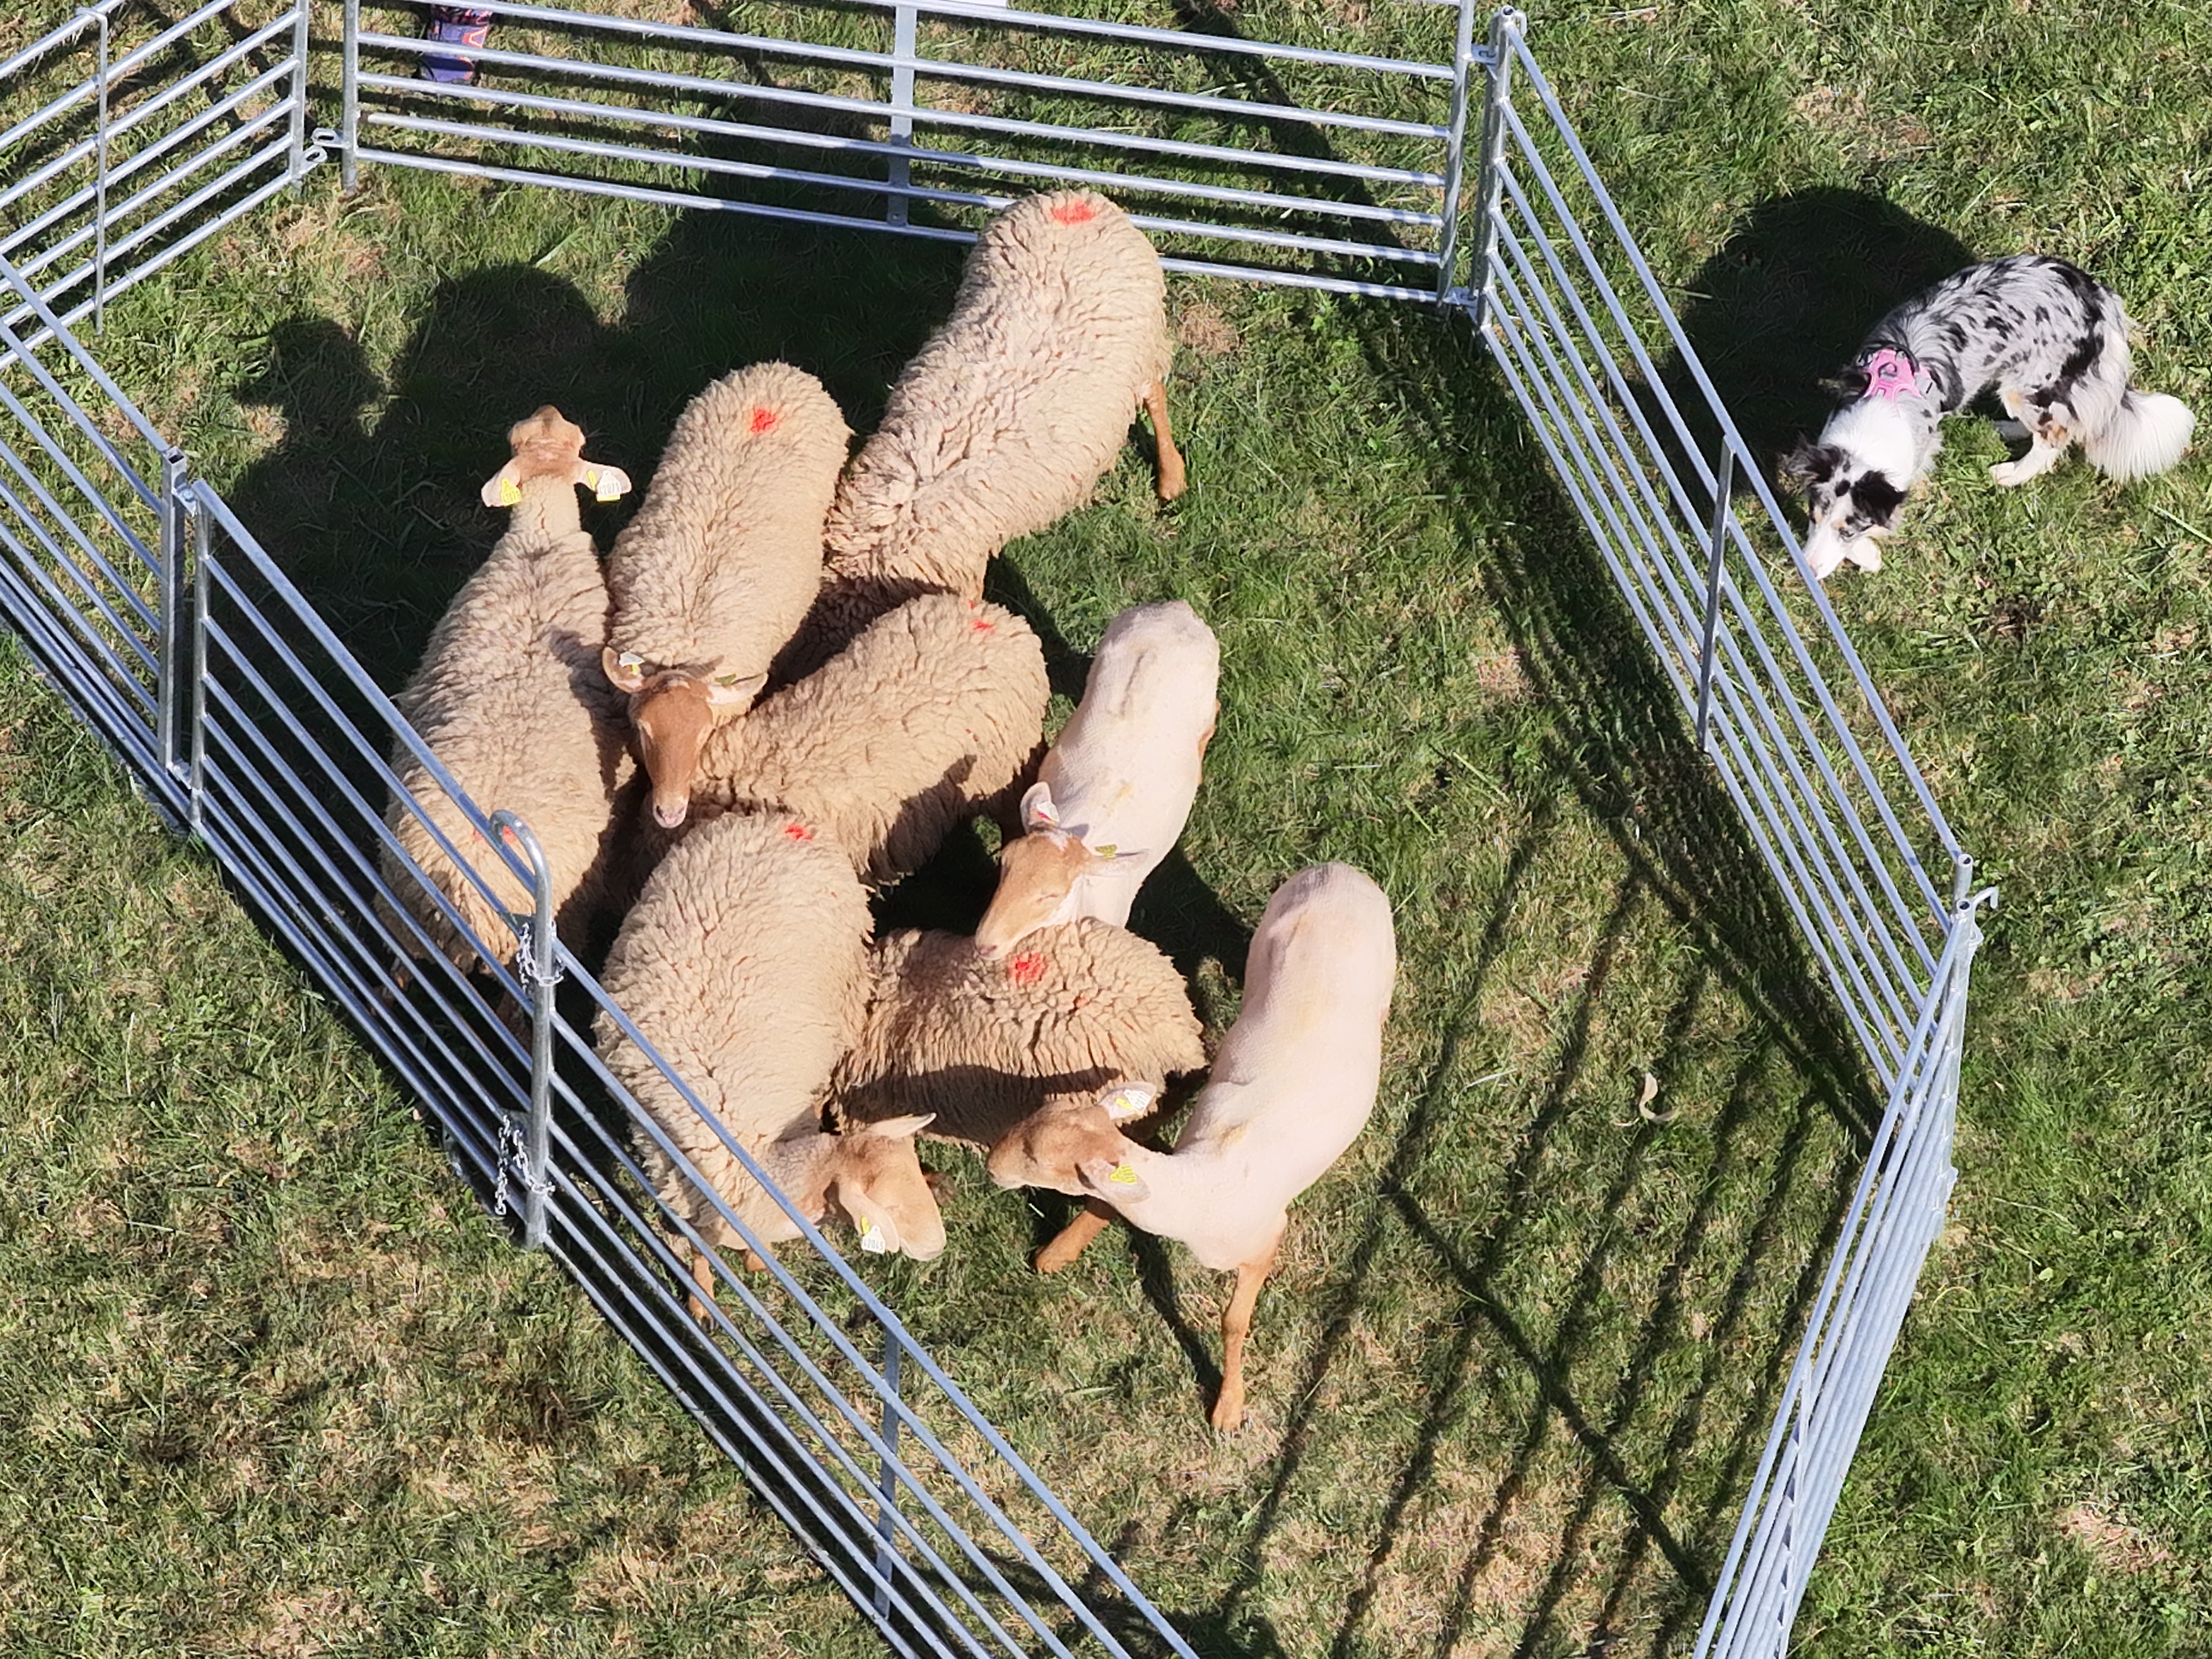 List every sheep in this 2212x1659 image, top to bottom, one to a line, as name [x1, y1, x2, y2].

sheep [812, 190, 1190, 634]
sheep [602, 340, 845, 827]
sheep [376, 405, 632, 980]
sheep [641, 586, 1049, 857]
sheep [976, 599, 1218, 962]
sheep [607, 800, 949, 1337]
sheep [985, 865, 1398, 1440]
sheep [846, 919, 1211, 1133]